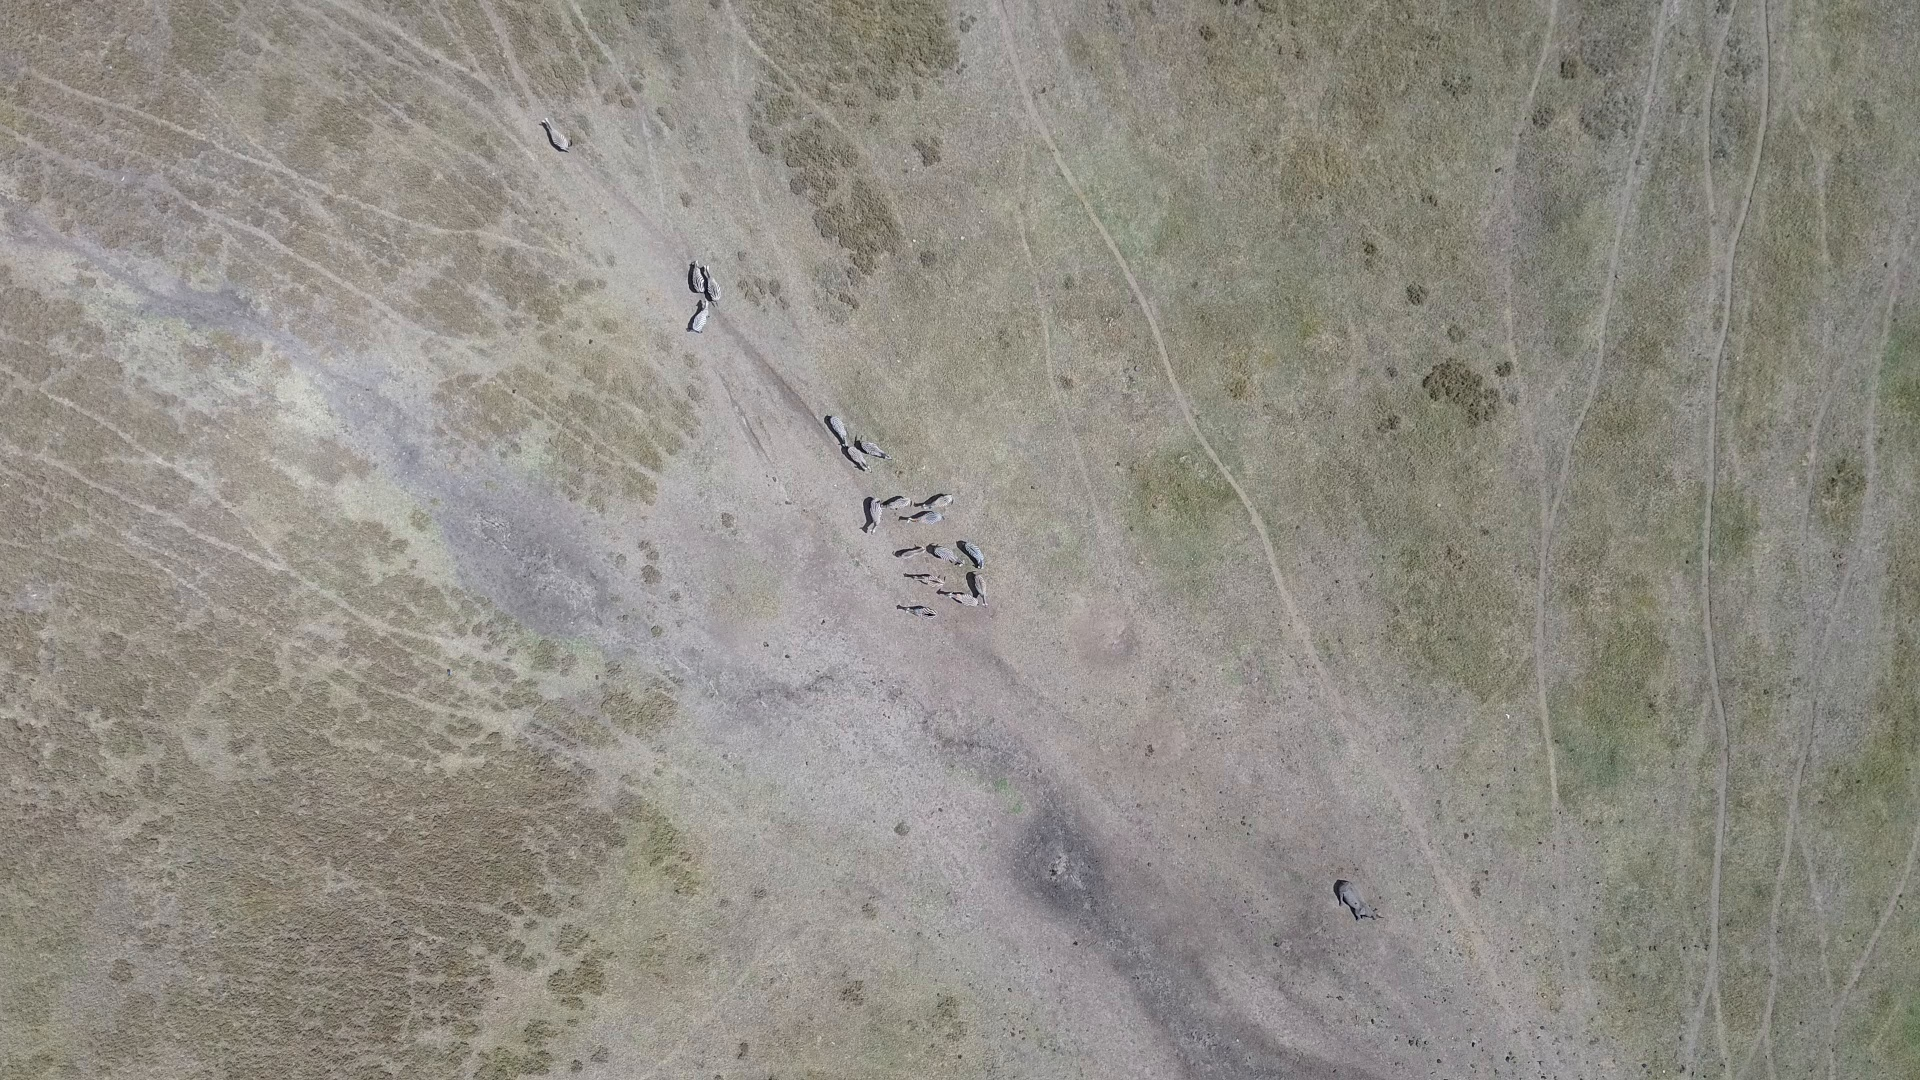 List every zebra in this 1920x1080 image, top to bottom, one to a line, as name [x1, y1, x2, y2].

zebra [543, 115, 569, 152]
zebra [689, 259, 708, 293]
zebra [707, 277, 722, 304]
zebra [688, 298, 712, 335]
zebra [830, 415, 849, 447]
zebra [860, 440, 893, 461]
zebra [847, 447, 873, 473]
zebra [921, 494, 956, 510]
zebra [883, 495, 913, 511]
zebra [869, 498, 883, 534]
zebra [909, 510, 944, 526]
zebra [961, 538, 986, 567]
zebra [930, 547, 963, 566]
zebra [898, 548, 923, 561]
zebra [911, 573, 950, 588]
zebra [975, 573, 990, 607]
zebra [945, 592, 978, 607]
zebra [902, 607, 936, 619]